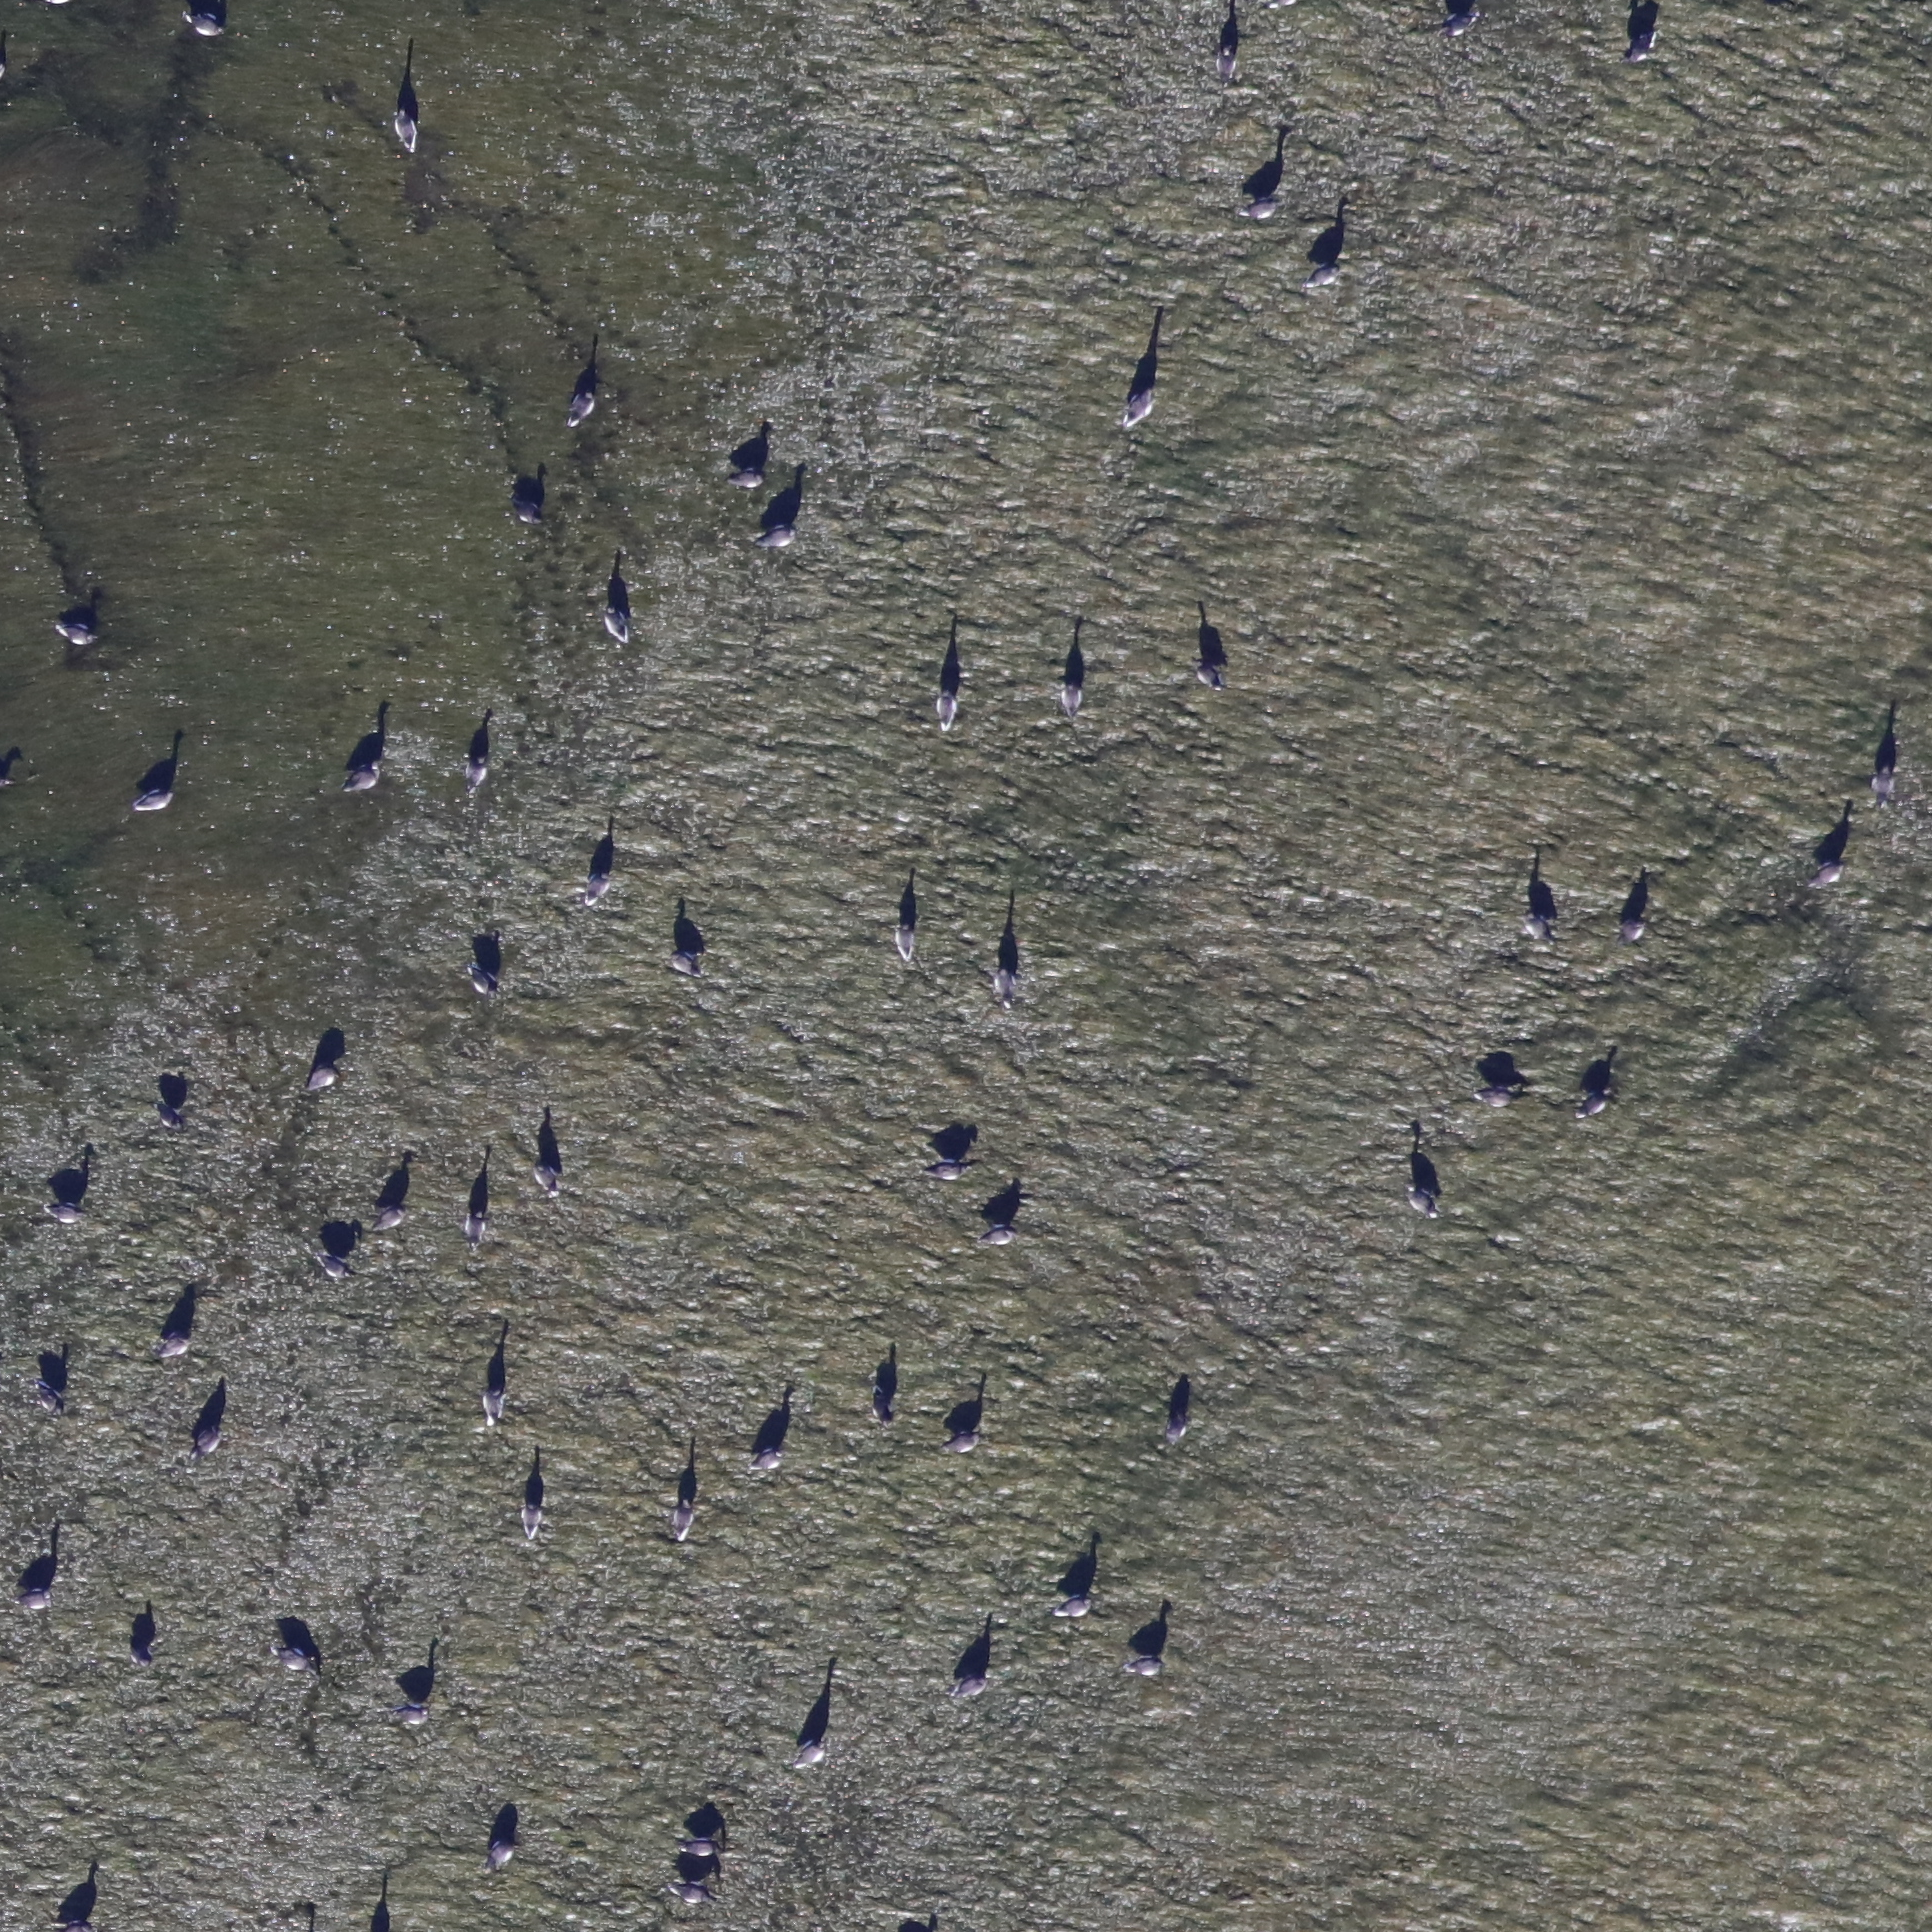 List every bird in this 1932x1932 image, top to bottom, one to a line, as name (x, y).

brant (1463, 22)
brant (206, 23)
brant (1636, 52)
brant (1220, 71)
brant (407, 131)
brant (1270, 210)
brant (1328, 274)
brant (581, 408)
brant (1141, 409)
brant (750, 472)
brant (529, 520)
brant (774, 536)
brant (613, 620)
brant (76, 634)
brant (1206, 677)
brant (1072, 701)
brant (950, 703)
brant (363, 777)
brant (479, 780)
brant (1883, 785)
brant (154, 799)
brant (1828, 873)
brant (602, 887)
brant (1537, 931)
brant (1639, 931)
brant (909, 939)
brant (683, 968)
brant (487, 982)
brant (1005, 983)
brant (320, 1082)
brant (1498, 1097)
brant (1599, 1101)
brant (171, 1109)
brant (945, 1167)
brant (553, 1183)
brant (1416, 1193)
brant (391, 1218)
brant (66, 1223)
brant (479, 1227)
brant (996, 1242)
brant (332, 1265)
brant (174, 1345)
brant (51, 1398)
brant (885, 1404)
brant (494, 1408)
brant (1181, 1427)
brant (956, 1437)
brant (210, 1444)
brant (767, 1462)
brant (529, 1514)
brant (683, 1516)
brant (37, 1601)
brant (1075, 1607)
brant (144, 1658)
brant (293, 1661)
brant (1143, 1666)
brant (975, 1686)
brant (410, 1716)
brant (814, 1750)
brant (701, 1846)
brant (506, 1860)
brant (694, 1894)